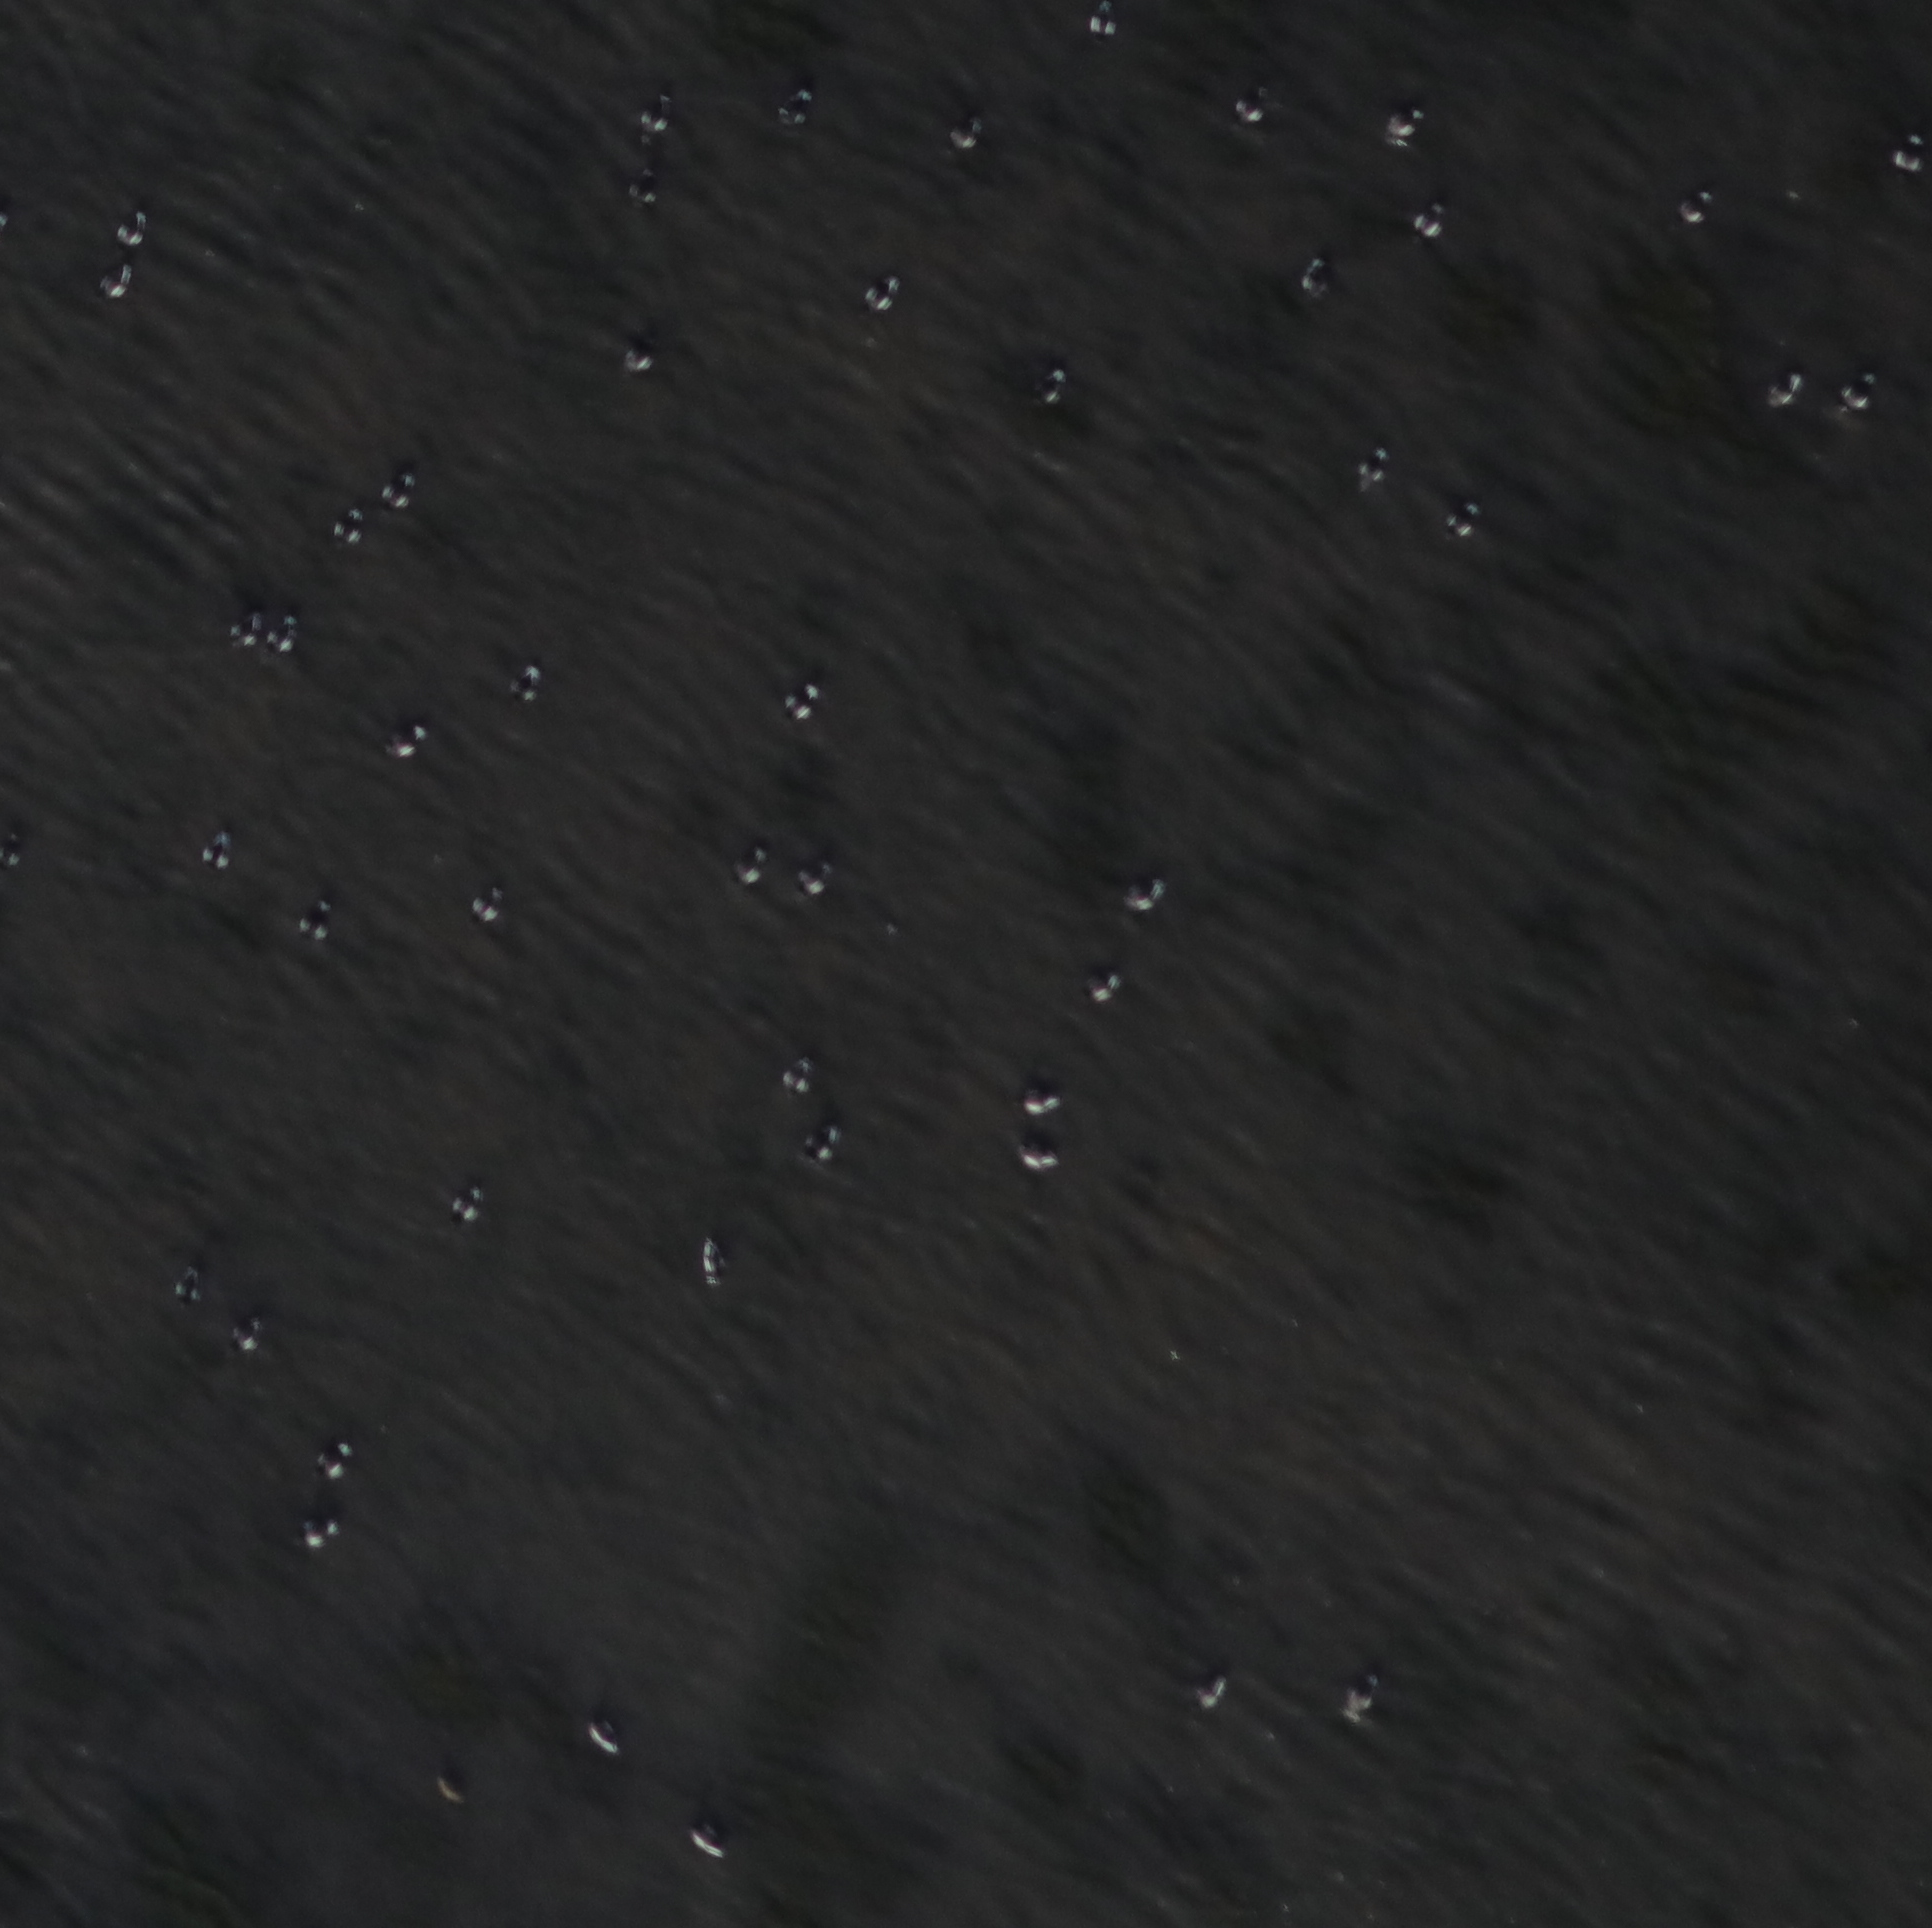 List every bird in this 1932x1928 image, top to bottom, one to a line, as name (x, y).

brant (1107, 29)
brant (1259, 93)
brant (783, 106)
brant (663, 115)
brant (1402, 122)
brant (968, 124)
brant (1909, 156)
brant (644, 199)
brant (1702, 199)
brant (1426, 220)
brant (124, 228)
brant (115, 278)
brant (1308, 289)
brant (886, 302)
brant (639, 354)
brant (1053, 387)
brant (1862, 396)
brant (1786, 408)
brant (1369, 468)
brant (394, 494)
brant (1467, 522)
brant (347, 529)
brant (247, 629)
brant (278, 642)
brant (528, 684)
brant (803, 701)
brant (409, 736)
brant (215, 852)
brant (8, 855)
brant (821, 872)
brant (757, 874)
brant (1141, 885)
brant (489, 907)
brant (313, 928)
brant (1097, 978)
brant (801, 1078)
brant (1039, 1087)
brant (814, 1137)
brant (1040, 1157)
brant (473, 1214)
brant (713, 1252)
brant (189, 1284)
brant (246, 1334)
brant (333, 1471)
brant (323, 1532)
brant (1208, 1694)
brant (1361, 1697)
brant (609, 1741)
brant (711, 1837)